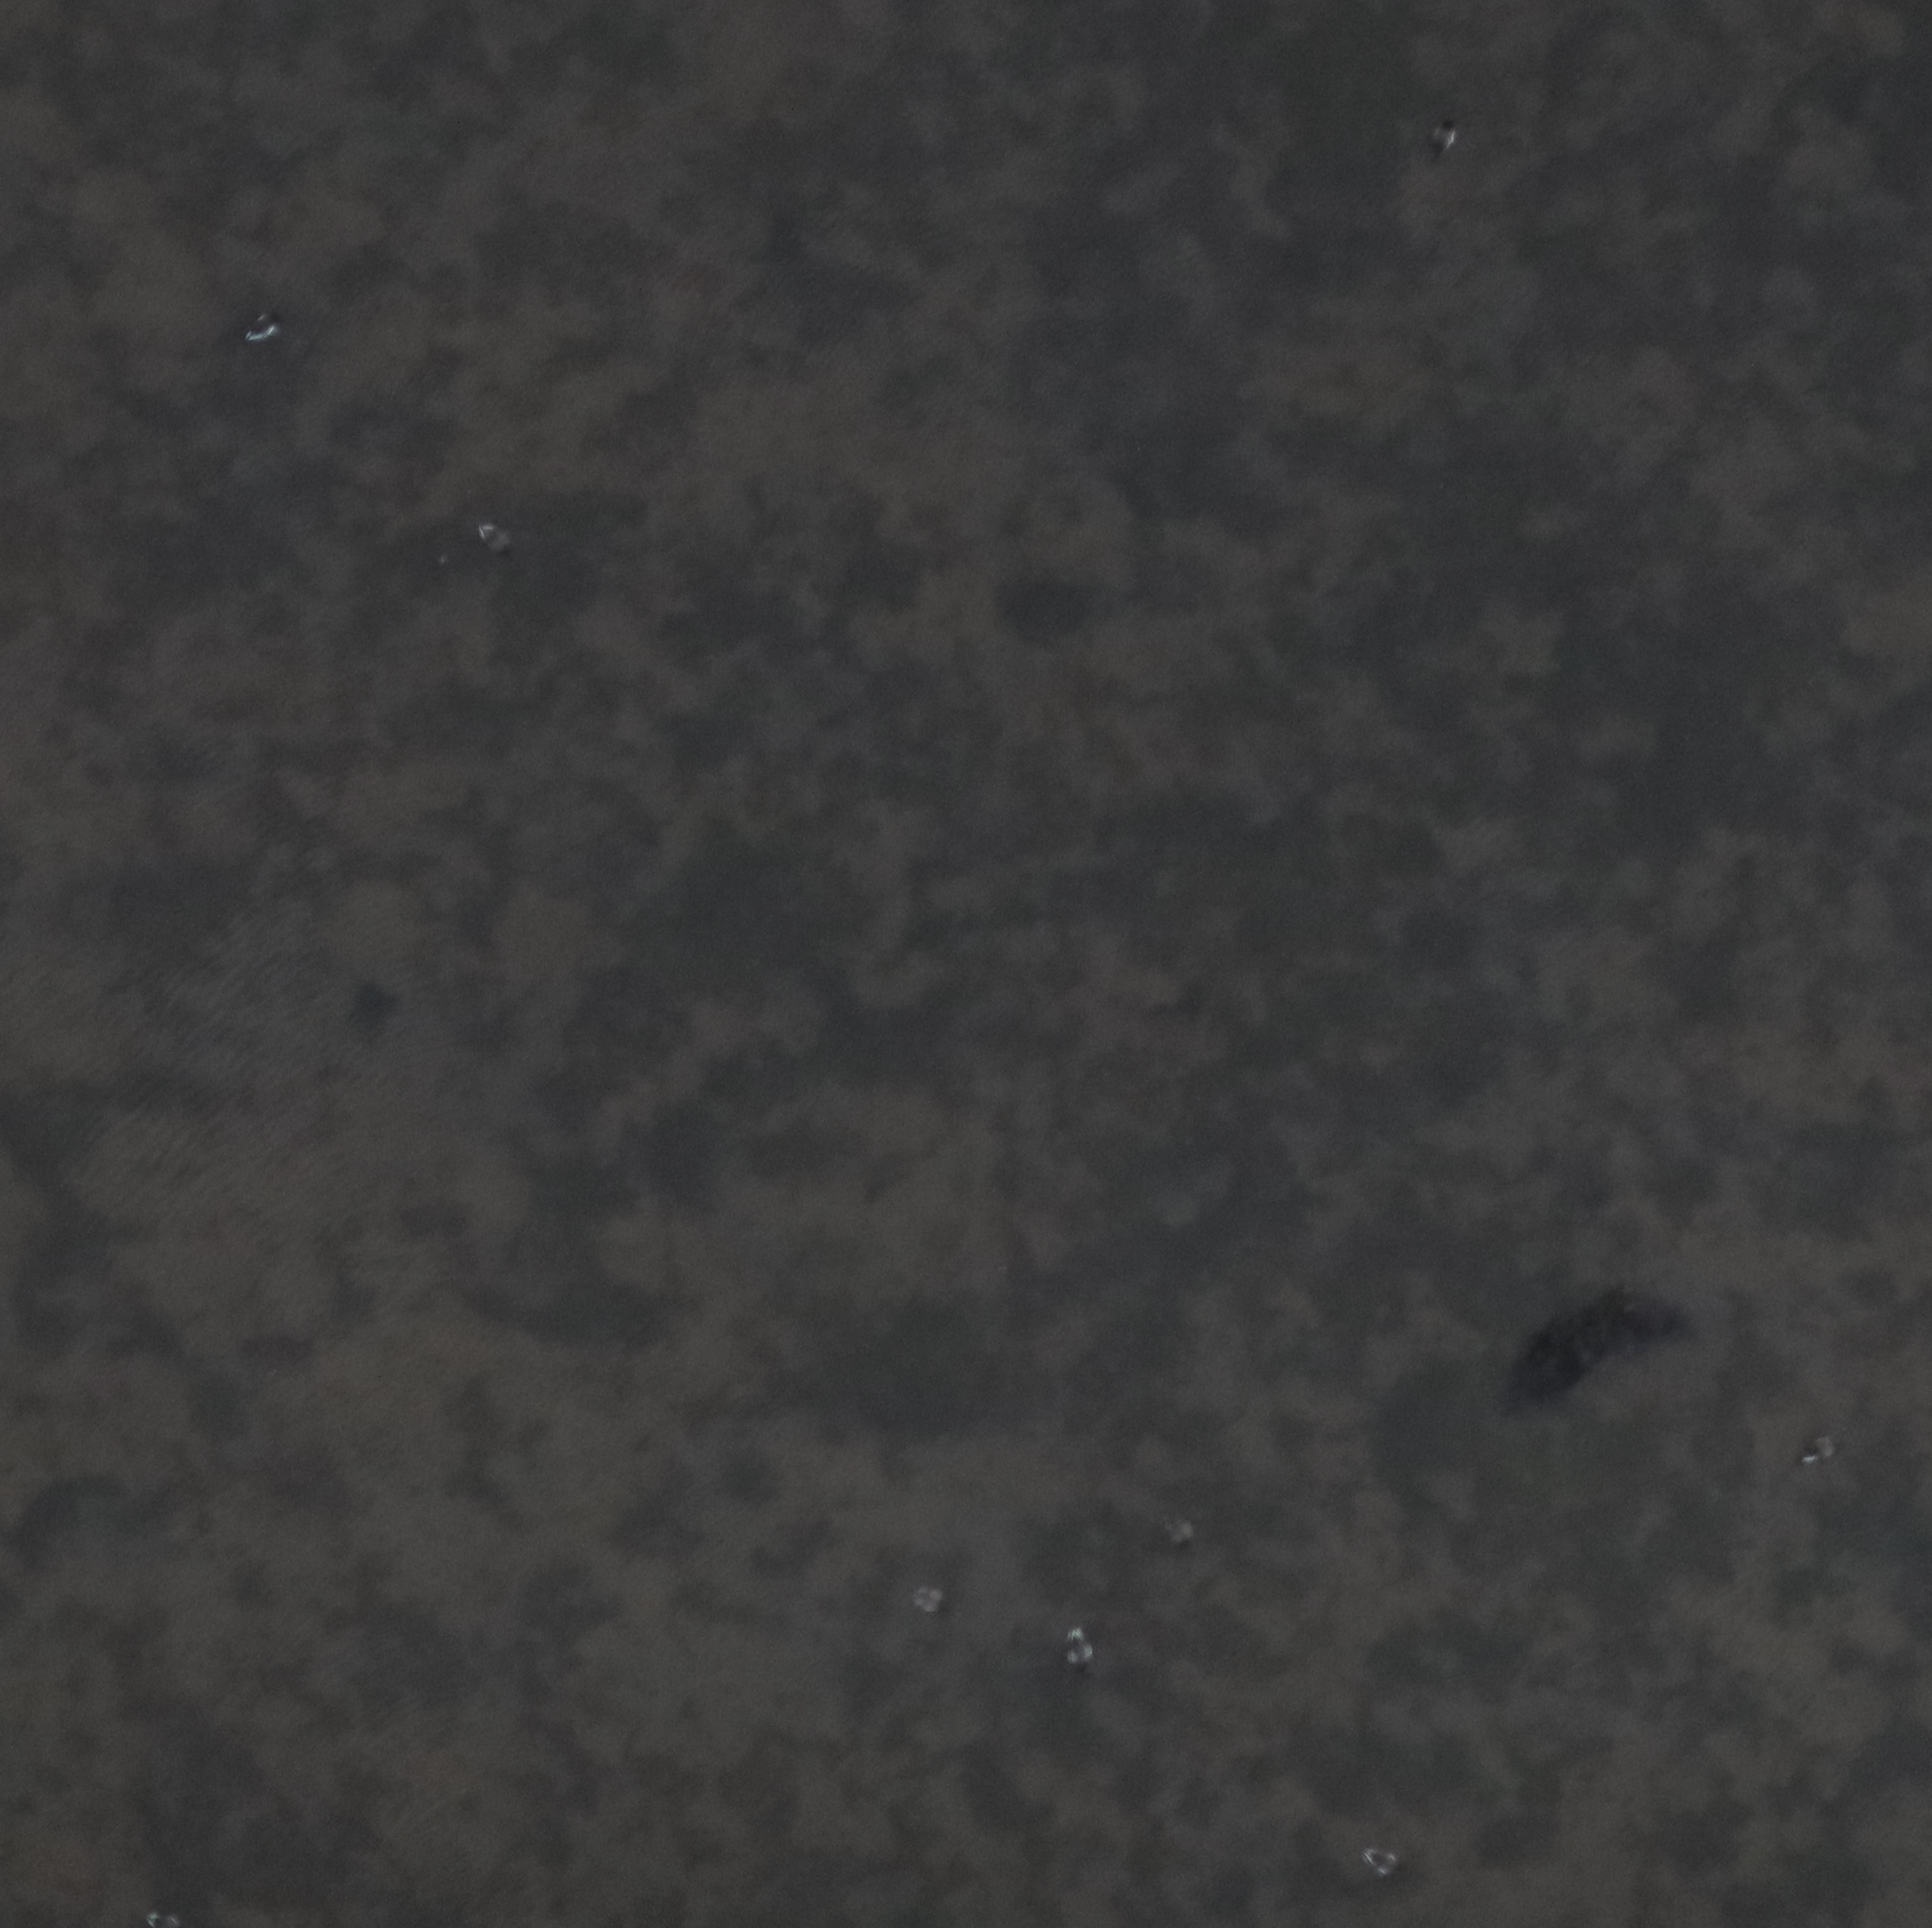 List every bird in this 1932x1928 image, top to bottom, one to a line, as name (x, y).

brant (1444, 138)
brant (262, 328)
brant (494, 540)
brant (1809, 1447)
brant (1181, 1535)
brant (927, 1596)
brant (1074, 1650)
brant (1379, 1856)